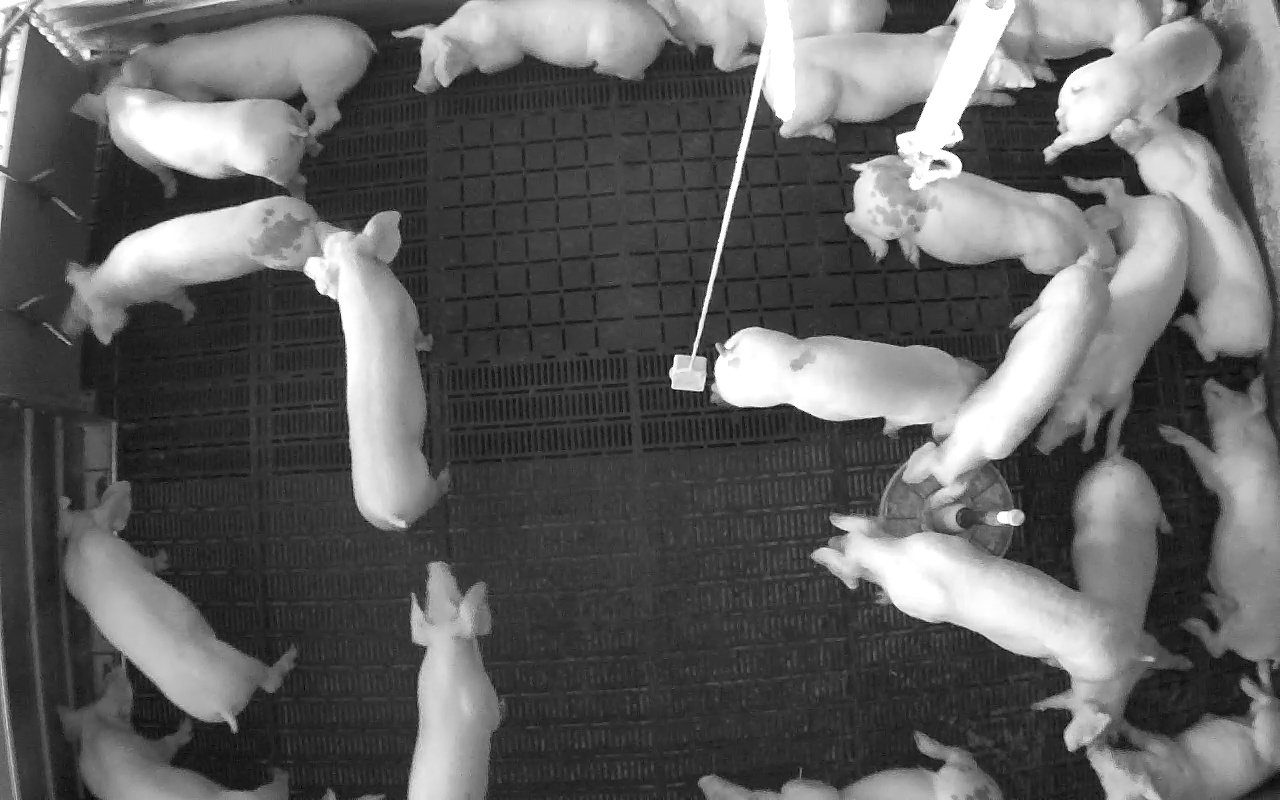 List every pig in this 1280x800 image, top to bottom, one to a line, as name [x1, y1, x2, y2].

pig [944, 0, 1188, 81]
pig [393, 1, 686, 96]
pig [649, 1, 895, 74]
pig [128, 15, 379, 137]
pig [1041, 15, 1223, 160]
pig [763, 25, 1037, 144]
pig [72, 57, 321, 200]
pig [1107, 98, 1273, 365]
pig [842, 152, 1124, 285]
pig [1035, 173, 1191, 460]
pig [61, 194, 325, 348]
pig [304, 210, 451, 535]
pig [899, 265, 1111, 511]
pig [709, 325, 987, 445]
pig [1156, 373, 1279, 669]
pig [1032, 444, 1172, 751]
pig [54, 480, 298, 735]
pig [808, 508, 1195, 683]
pig [405, 559, 505, 799]
pig [1086, 661, 1279, 799]
pig [53, 665, 287, 799]
pig [697, 725, 1002, 799]